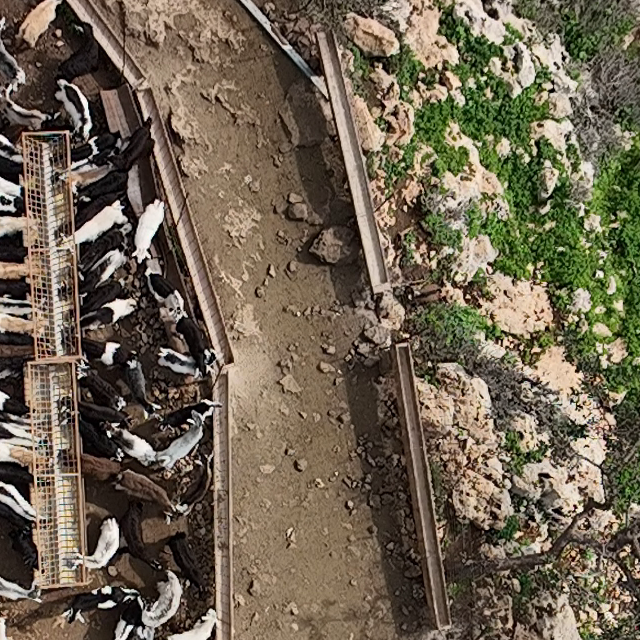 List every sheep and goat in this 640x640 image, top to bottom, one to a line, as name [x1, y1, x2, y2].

goat [15, 3, 60, 47]
goat [0, 16, 25, 85]
goat [58, 23, 97, 80]
goat [53, 80, 92, 143]
goat [0, 83, 48, 129]
goat [0, 109, 6, 130]
goat [110, 120, 152, 171]
goat [0, 127, 30, 162]
goat [50, 134, 115, 168]
goat [57, 164, 113, 185]
goat [71, 170, 127, 205]
goat [0, 172, 39, 199]
goat [55, 182, 130, 239]
goat [0, 187, 41, 213]
goat [56, 200, 126, 251]
goat [133, 200, 164, 263]
goat [0, 215, 39, 249]
goat [67, 224, 130, 280]
goat [61, 248, 127, 298]
goat [0, 255, 44, 281]
goat [147, 271, 188, 320]
goat [64, 278, 125, 322]
goat [0, 281, 47, 296]
goat [0, 292, 47, 316]
goat [58, 299, 138, 331]
goat [0, 308, 49, 335]
goat [177, 316, 207, 378]
goat [61, 333, 135, 365]
goat [0, 340, 51, 356]
goat [158, 348, 222, 377]
goat [122, 355, 162, 418]
goat [76, 364, 126, 408]
goat [0, 385, 36, 416]
goat [61, 395, 130, 427]
goat [165, 401, 222, 426]
goat [0, 405, 50, 430]
goat [61, 407, 122, 461]
goat [155, 410, 204, 467]
goat [0, 418, 48, 448]
goat [100, 421, 155, 466]
goat [0, 438, 51, 473]
goat [58, 448, 119, 482]
goat [177, 452, 215, 516]
goat [0, 460, 50, 486]
goat [116, 469, 180, 518]
goat [0, 481, 52, 529]
goat [122, 499, 162, 570]
goat [0, 502, 33, 537]
goat [71, 516, 119, 570]
goat [166, 533, 208, 602]
goat [12, 535, 45, 573]
goat [0, 563, 43, 603]
goat [140, 569, 184, 627]
goat [62, 587, 136, 623]
goat [108, 594, 142, 639]
goat [160, 609, 219, 639]
goat [0, 615, 11, 639]
goat [134, 626, 156, 639]